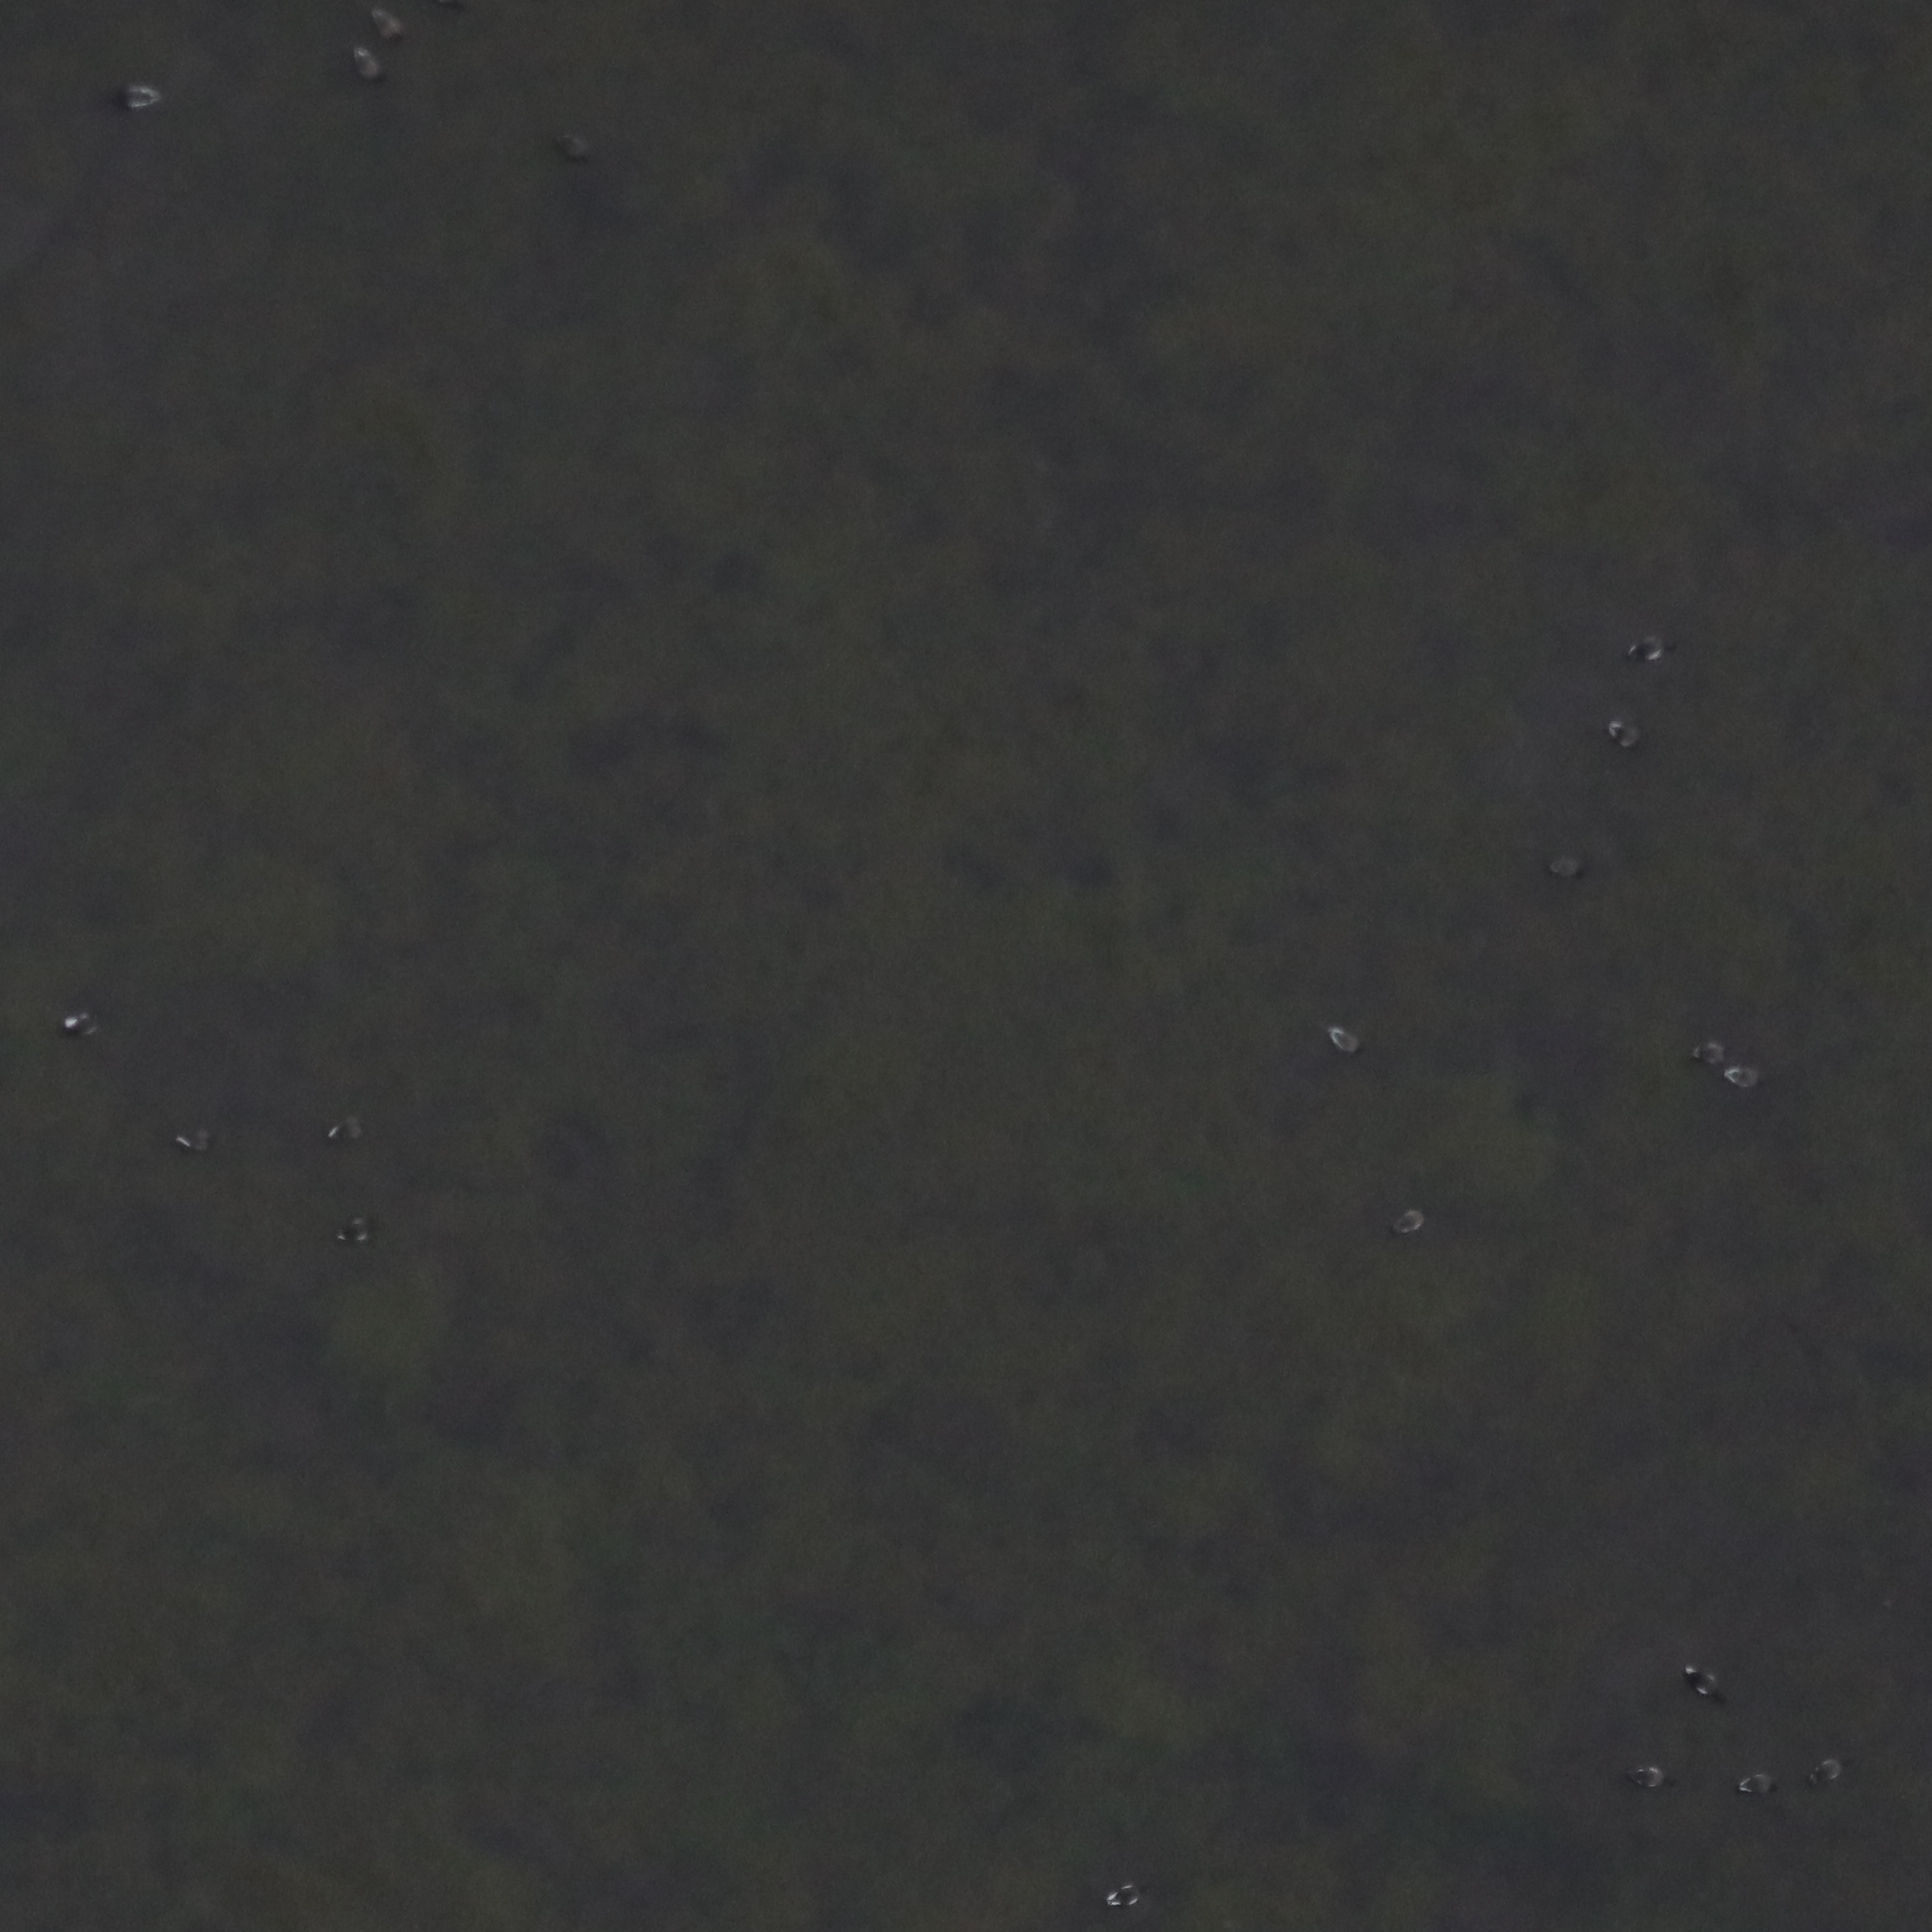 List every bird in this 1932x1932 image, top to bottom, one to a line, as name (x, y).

brant (385, 26)
brant (362, 65)
brant (141, 99)
brant (581, 150)
brant (1646, 647)
brant (1622, 734)
brant (1568, 872)
brant (81, 1024)
brant (1343, 1038)
brant (1708, 1050)
brant (1751, 1081)
brant (346, 1131)
brant (194, 1138)
brant (1413, 1219)
brant (349, 1229)
brant (1704, 1684)
brant (1829, 1772)
brant (1653, 1781)
brant (1759, 1783)
brant (1123, 1898)